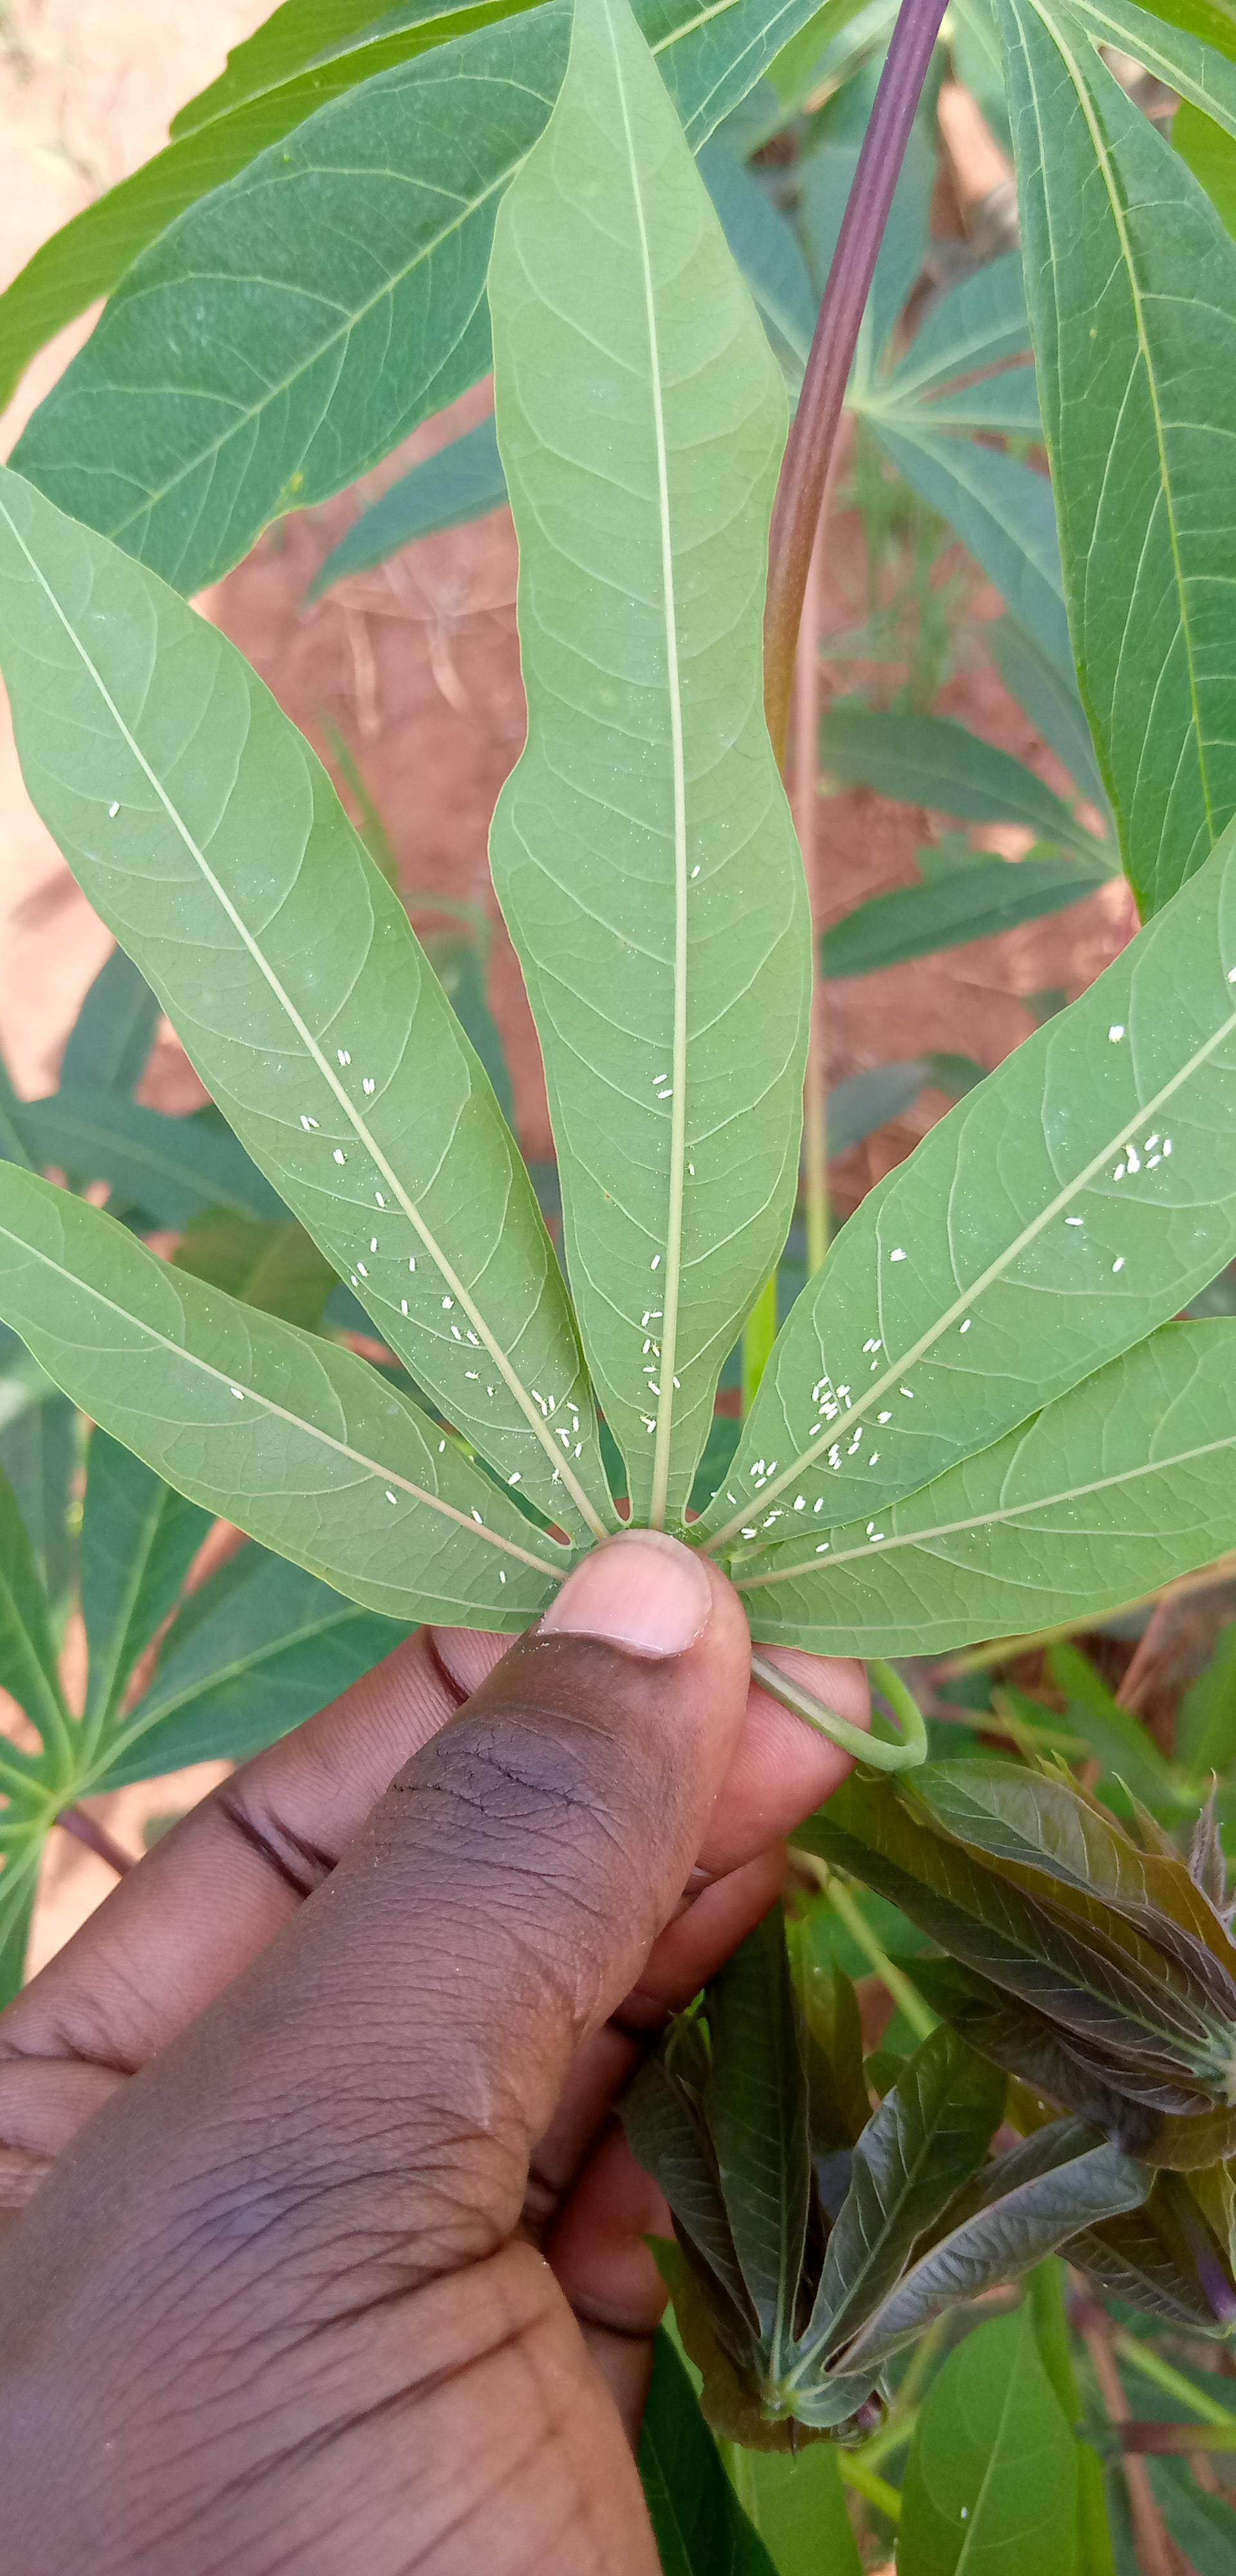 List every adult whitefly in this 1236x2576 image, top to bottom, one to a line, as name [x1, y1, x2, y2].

whitefly [106, 799, 123, 819]
whitefly [688, 864, 703, 881]
whitefly [1107, 1024, 1114, 1044]
whitefly [1115, 1024, 1125, 1045]
whitefly [336, 1047, 347, 1068]
whitefly [343, 1049, 352, 1066]
whitefly [651, 1073, 669, 1086]
whitefly [362, 1076, 370, 1097]
whitefly [368, 1077, 376, 1095]
whitefly [655, 1088, 675, 1101]
whitefly [299, 1113, 310, 1132]
whitefly [306, 1116, 323, 1129]
whitefly [1143, 1133, 1160, 1153]
whitefly [1162, 1137, 1173, 1159]
whitefly [1123, 1142, 1138, 1159]
whitefly [335, 1148, 346, 1166]
whitefly [332, 1150, 340, 1166]
whitefly [1144, 1153, 1161, 1171]
whitefly [1126, 1157, 1134, 1175]
whitefly [1132, 1159, 1140, 1175]
whitefly [686, 1161, 698, 1178]
whitefly [1112, 1161, 1125, 1184]
whitefly [373, 1191, 388, 1209]
whitefly [1062, 1215, 1084, 1229]
whitefly [368, 1236, 379, 1255]
whitefly [889, 1247, 903, 1257]
whitefly [889, 1251, 909, 1264]
whitefly [649, 1252, 663, 1273]
whitefly [1109, 1253, 1127, 1274]
whitefly [407, 1256, 418, 1274]
whitefly [355, 1260, 370, 1278]
whitefly [350, 1274, 359, 1289]
whitefly [440, 1294, 450, 1310]
whitefly [447, 1298, 454, 1311]
whitefly [400, 1298, 409, 1317]
whitefly [640, 1310, 650, 1327]
whitefly [649, 1310, 664, 1319]
whitefly [957, 1318, 973, 1335]
whitefly [449, 1324, 462, 1341]
whitefly [464, 1330, 481, 1347]
whitefly [861, 1337, 876, 1354]
whitefly [640, 1338, 651, 1356]
whitefly [870, 1338, 883, 1354]
whitefly [650, 1343, 661, 1359]
whitefly [868, 1357, 880, 1373]
whitefly [640, 1365, 658, 1374]
whitefly [462, 1369, 482, 1383]
whitefly [671, 1374, 683, 1390]
whitefly [816, 1374, 830, 1388]
whitefly [645, 1379, 662, 1397]
whitefly [485, 1384, 496, 1400]
whitefly [810, 1384, 820, 1405]
whitefly [834, 1384, 845, 1394]
whitefly [837, 1385, 851, 1399]
whitefly [897, 1385, 916, 1400]
whitefly [228, 1385, 246, 1404]
whitefly [530, 1388, 543, 1403]
whitefly [819, 1390, 832, 1405]
whitefly [547, 1394, 557, 1412]
whitefly [844, 1394, 854, 1410]
whitefly [565, 1399, 581, 1412]
whitefly [541, 1401, 548, 1417]
whitefly [817, 1401, 831, 1416]
whitefly [824, 1401, 837, 1415]
whitefly [825, 1408, 839, 1423]
whitefly [876, 1410, 889, 1420]
whitefly [878, 1412, 893, 1425]
whitefly [572, 1414, 580, 1434]
whitefly [639, 1414, 653, 1425]
whitefly [646, 1419, 658, 1434]
whitefly [807, 1423, 822, 1437]
whitefly [852, 1425, 864, 1443]
whitefly [554, 1427, 571, 1435]
whitefly [560, 1434, 572, 1449]
whitefly [436, 1436, 449, 1455]
whitefly [574, 1441, 584, 1459]
whitefly [827, 1442, 841, 1457]
whitefly [846, 1442, 862, 1456]
whitefly [867, 1449, 881, 1468]
whitefly [827, 1452, 839, 1467]
whitefly [832, 1457, 843, 1472]
whitefly [758, 1457, 766, 1476]
whitefly [765, 1459, 777, 1477]
whitefly [748, 1461, 759, 1477]
whitefly [548, 1468, 565, 1487]
whitefly [507, 1470, 527, 1488]
whitefly [753, 1476, 767, 1490]
whitefly [382, 1488, 401, 1509]
whitefly [724, 1490, 738, 1506]
whitefly [792, 1493, 803, 1511]
whitefly [812, 1495, 825, 1515]
whitefly [798, 1498, 807, 1511]
whitefly [469, 1508, 489, 1526]
whitefly [767, 1509, 784, 1516]
whitefly [760, 1516, 778, 1528]
whitefly [865, 1520, 876, 1536]
whitefly [740, 1526, 758, 1535]
whitefly [868, 1532, 885, 1544]
whitefly [742, 1533, 758, 1540]
whitefly [812, 1540, 832, 1554]
whitefly [495, 1568, 510, 1587]